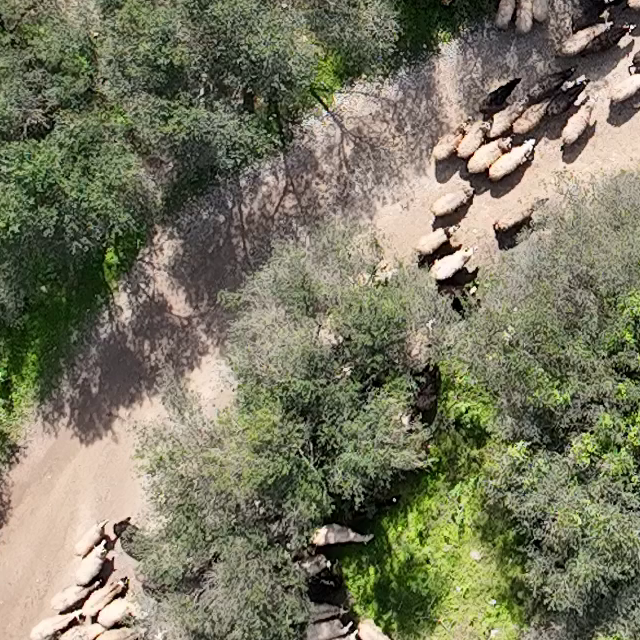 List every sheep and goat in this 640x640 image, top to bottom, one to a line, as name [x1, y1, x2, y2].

sheep [492, 0, 516, 31]
sheep [516, 0, 532, 33]
sheep [530, 0, 550, 21]
sheep [571, 0, 621, 33]
sheep [613, 0, 639, 7]
sheep [629, 0, 639, 10]
sheep [561, 21, 613, 56]
sheep [592, 23, 637, 52]
sheep [633, 34, 639, 67]
sheep [529, 65, 578, 100]
sheep [608, 67, 639, 103]
sheep [479, 77, 521, 115]
sheep [545, 79, 589, 117]
sheep [561, 94, 597, 145]
sheep [485, 96, 528, 137]
sheep [513, 96, 554, 134]
sheep [432, 116, 472, 160]
sheep [456, 121, 490, 157]
sheep [466, 136, 511, 173]
sheep [488, 139, 535, 181]
sheep [432, 185, 474, 218]
sheep [495, 198, 547, 232]
sheep [412, 224, 460, 256]
sheep [428, 246, 473, 279]
sheep [409, 318, 436, 368]
sheep [409, 365, 439, 425]
sheep [75, 520, 109, 555]
sheep [312, 524, 375, 546]
sheep [76, 540, 106, 586]
sheep [294, 552, 335, 574]
sheep [80, 577, 126, 617]
sheep [50, 580, 101, 611]
sheep [98, 598, 135, 626]
sheep [307, 604, 349, 619]
sheep [30, 610, 82, 639]
sheep [356, 617, 391, 638]
sheep [305, 620, 351, 639]
sheep [62, 624, 106, 639]
sheep [97, 626, 146, 639]